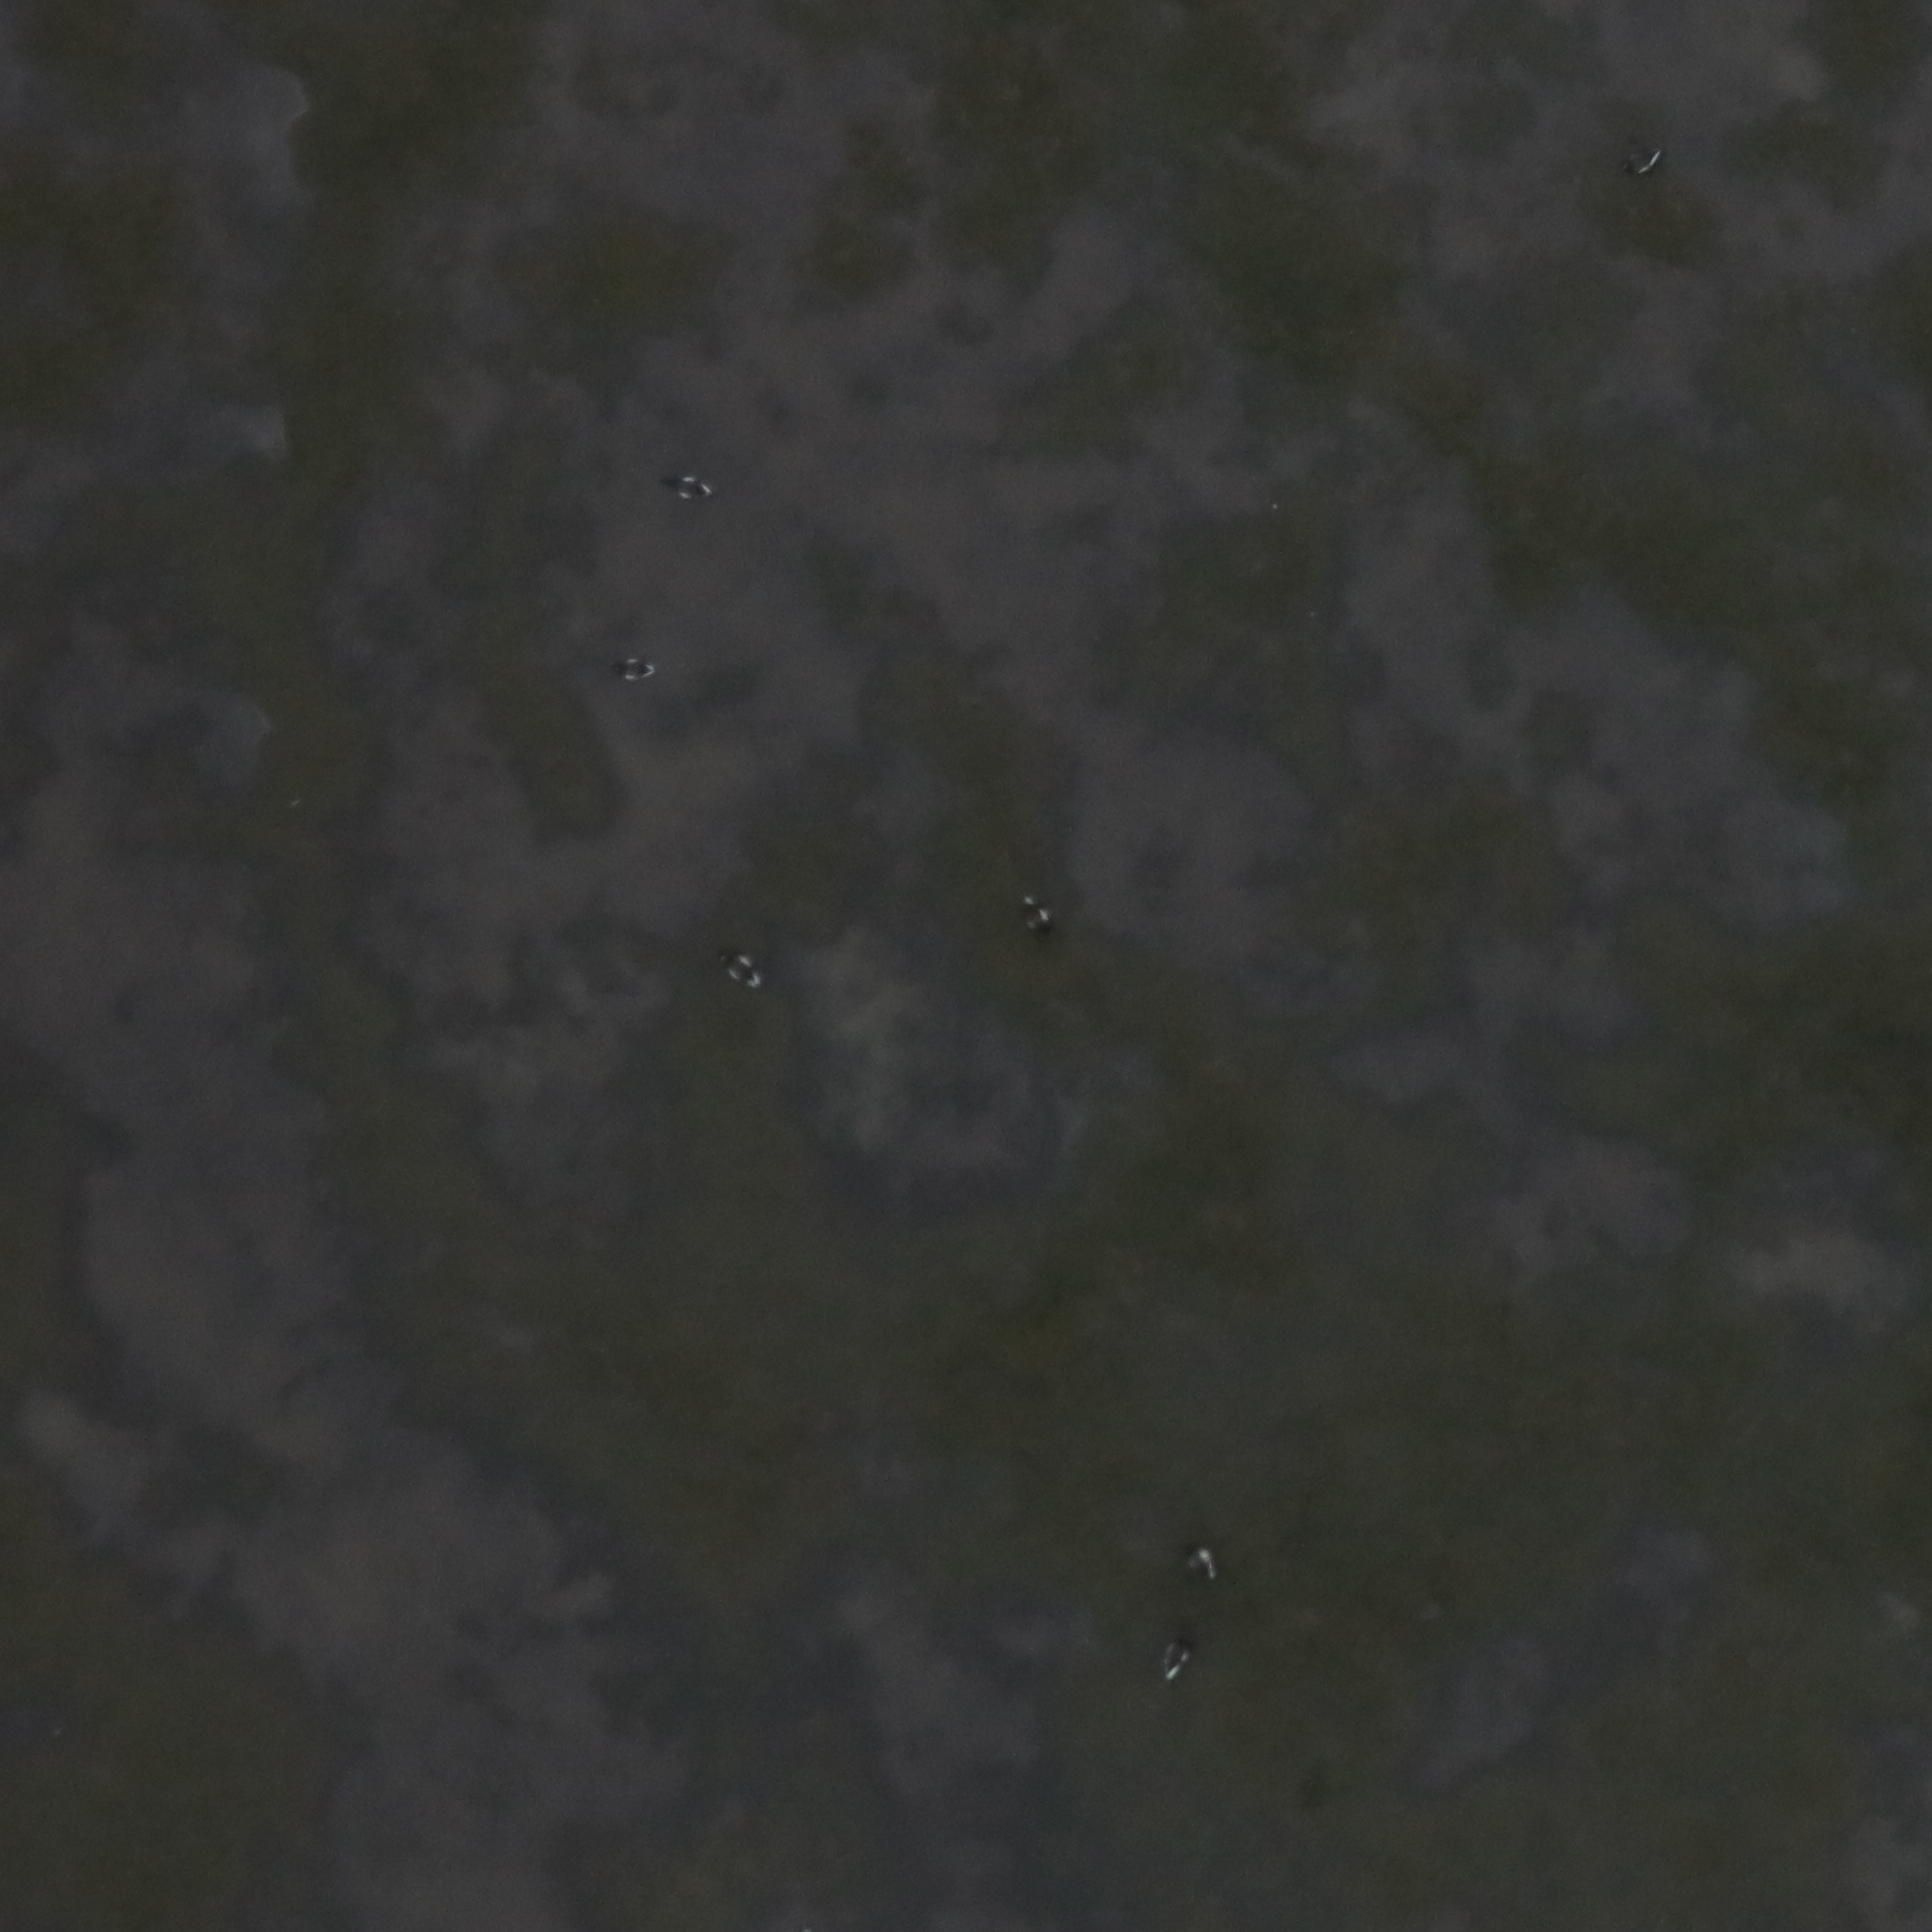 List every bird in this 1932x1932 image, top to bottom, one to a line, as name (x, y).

brant (1652, 157)
brant (686, 496)
brant (635, 667)
brant (1043, 916)
brant (742, 969)
brant (1203, 1558)
brant (1172, 1653)